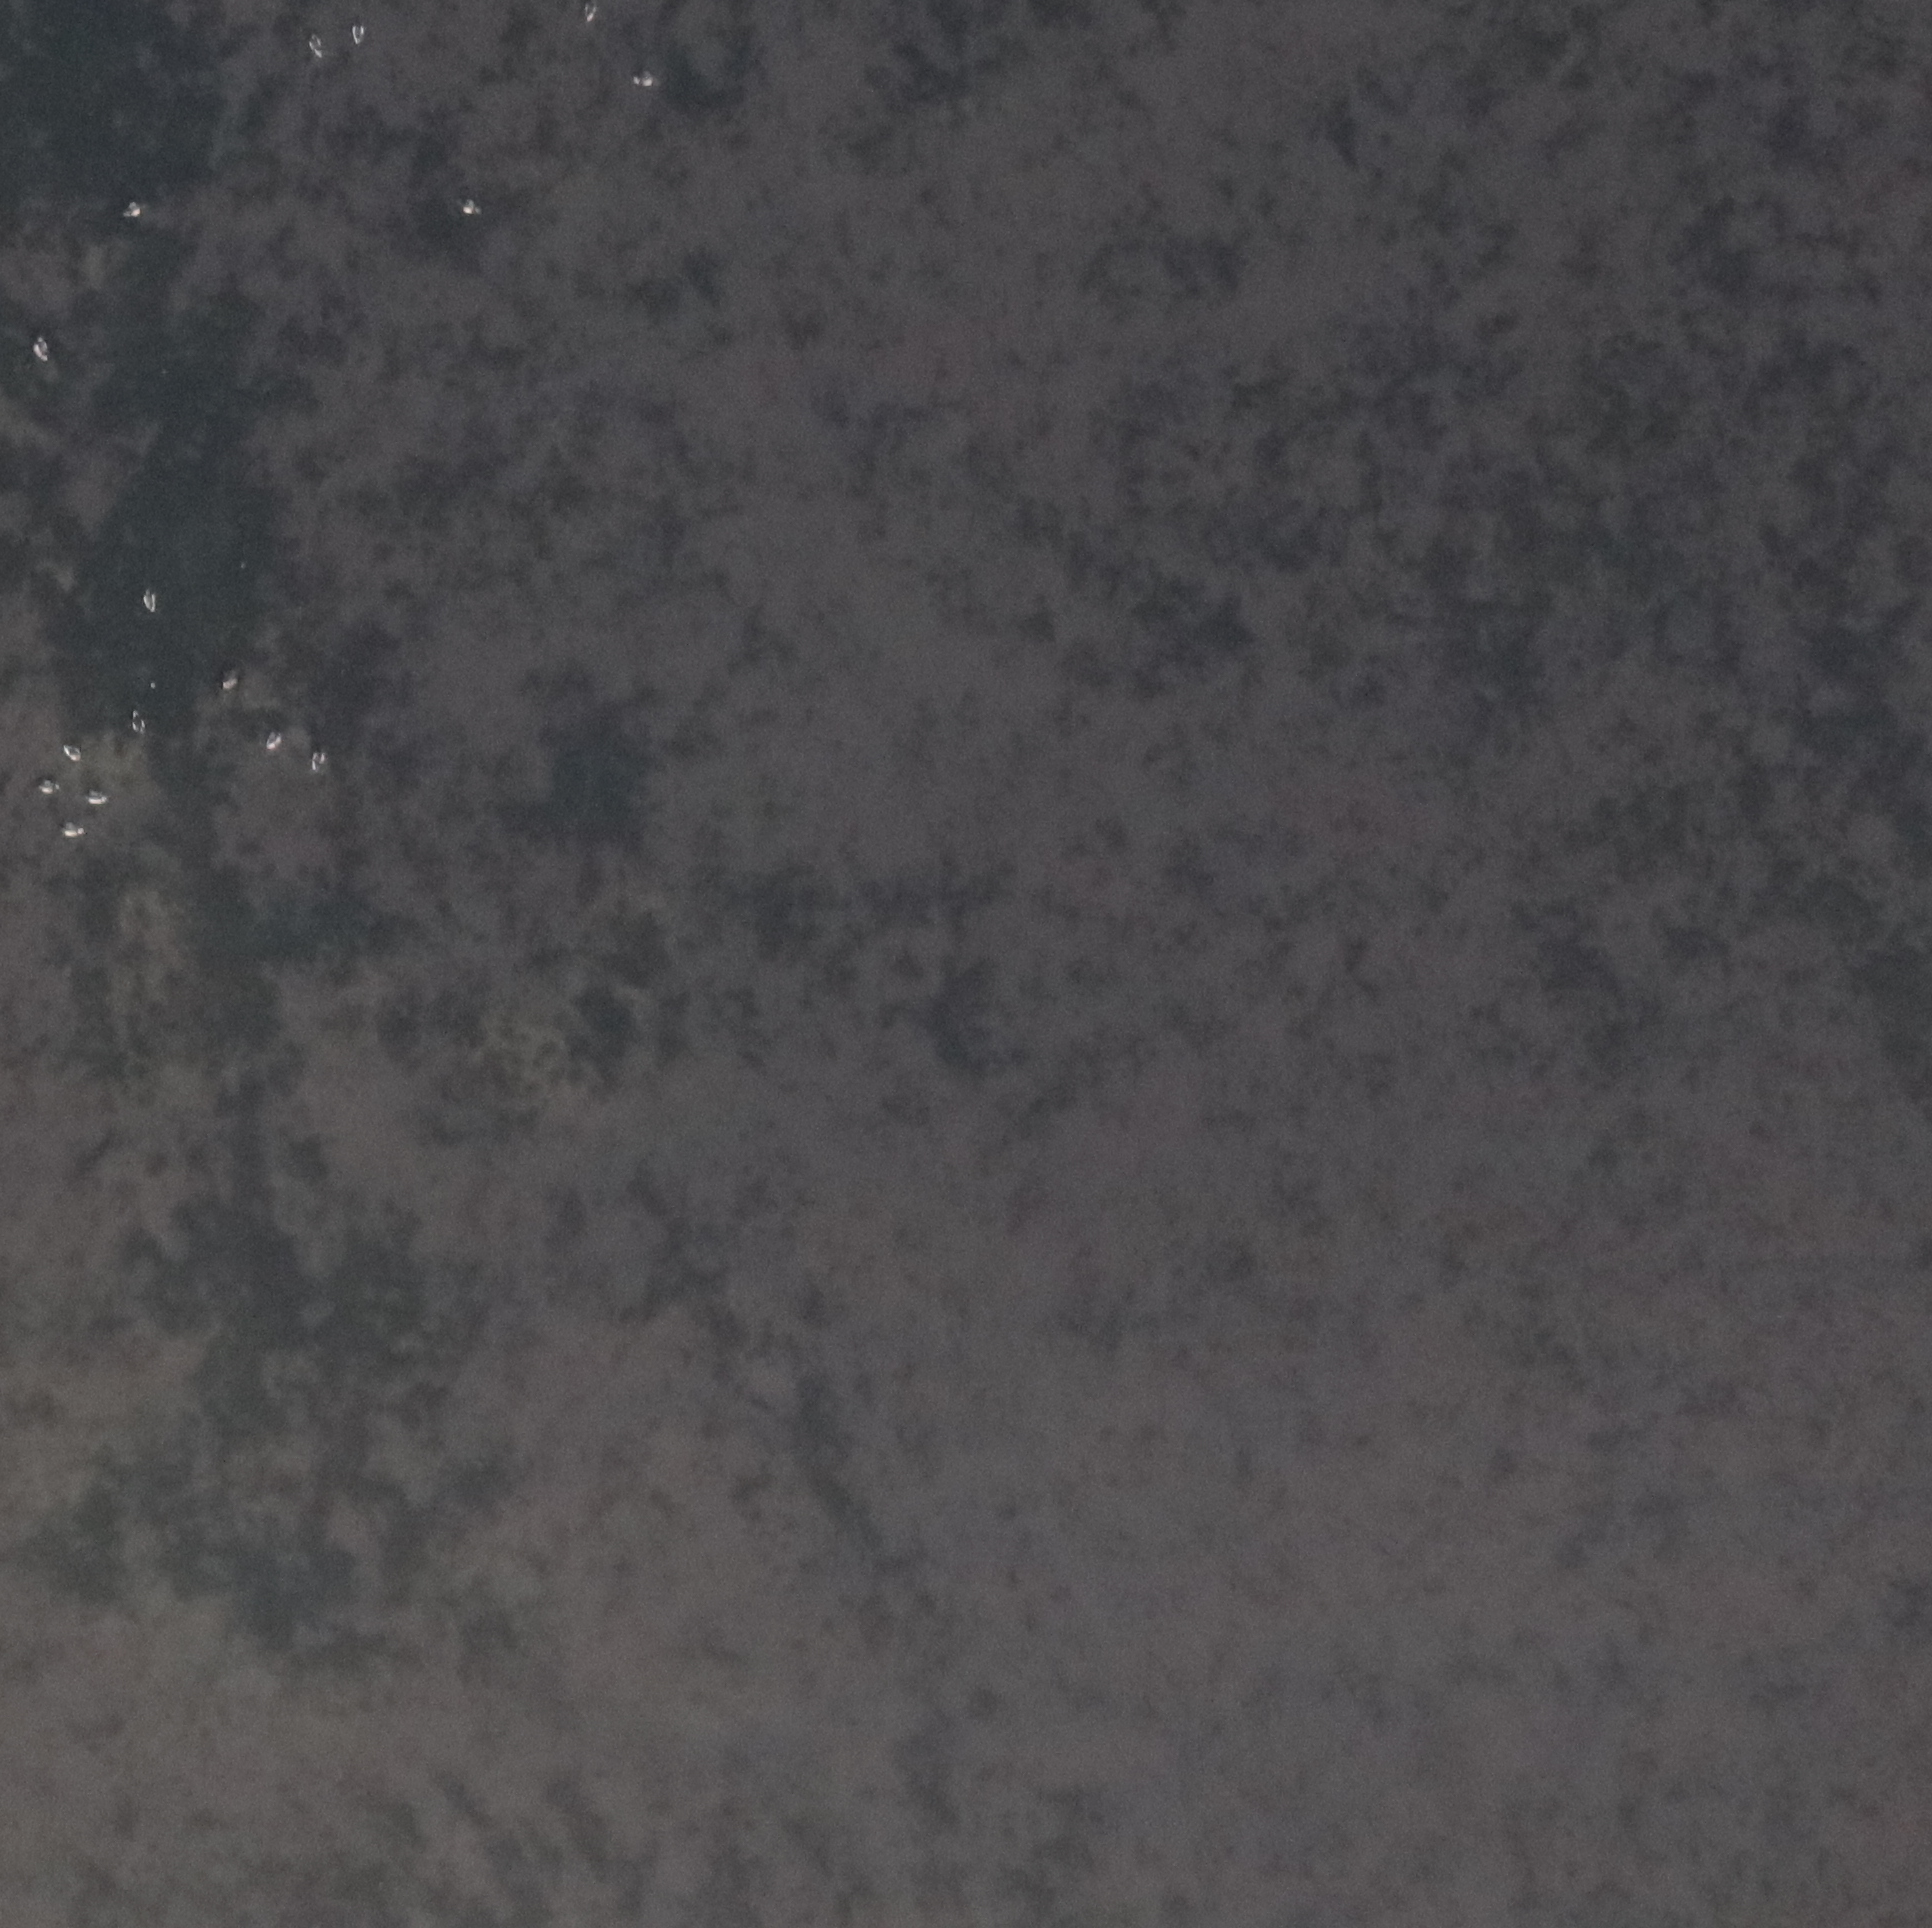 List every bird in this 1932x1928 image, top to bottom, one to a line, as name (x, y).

brant (592, 11)
brant (358, 32)
brant (317, 45)
brant (643, 77)
brant (473, 206)
brant (134, 211)
brant (42, 349)
brant (151, 601)
brant (228, 679)
brant (138, 722)
brant (275, 738)
brant (75, 753)
brant (318, 760)
brant (47, 786)
brant (95, 795)
brant (75, 830)